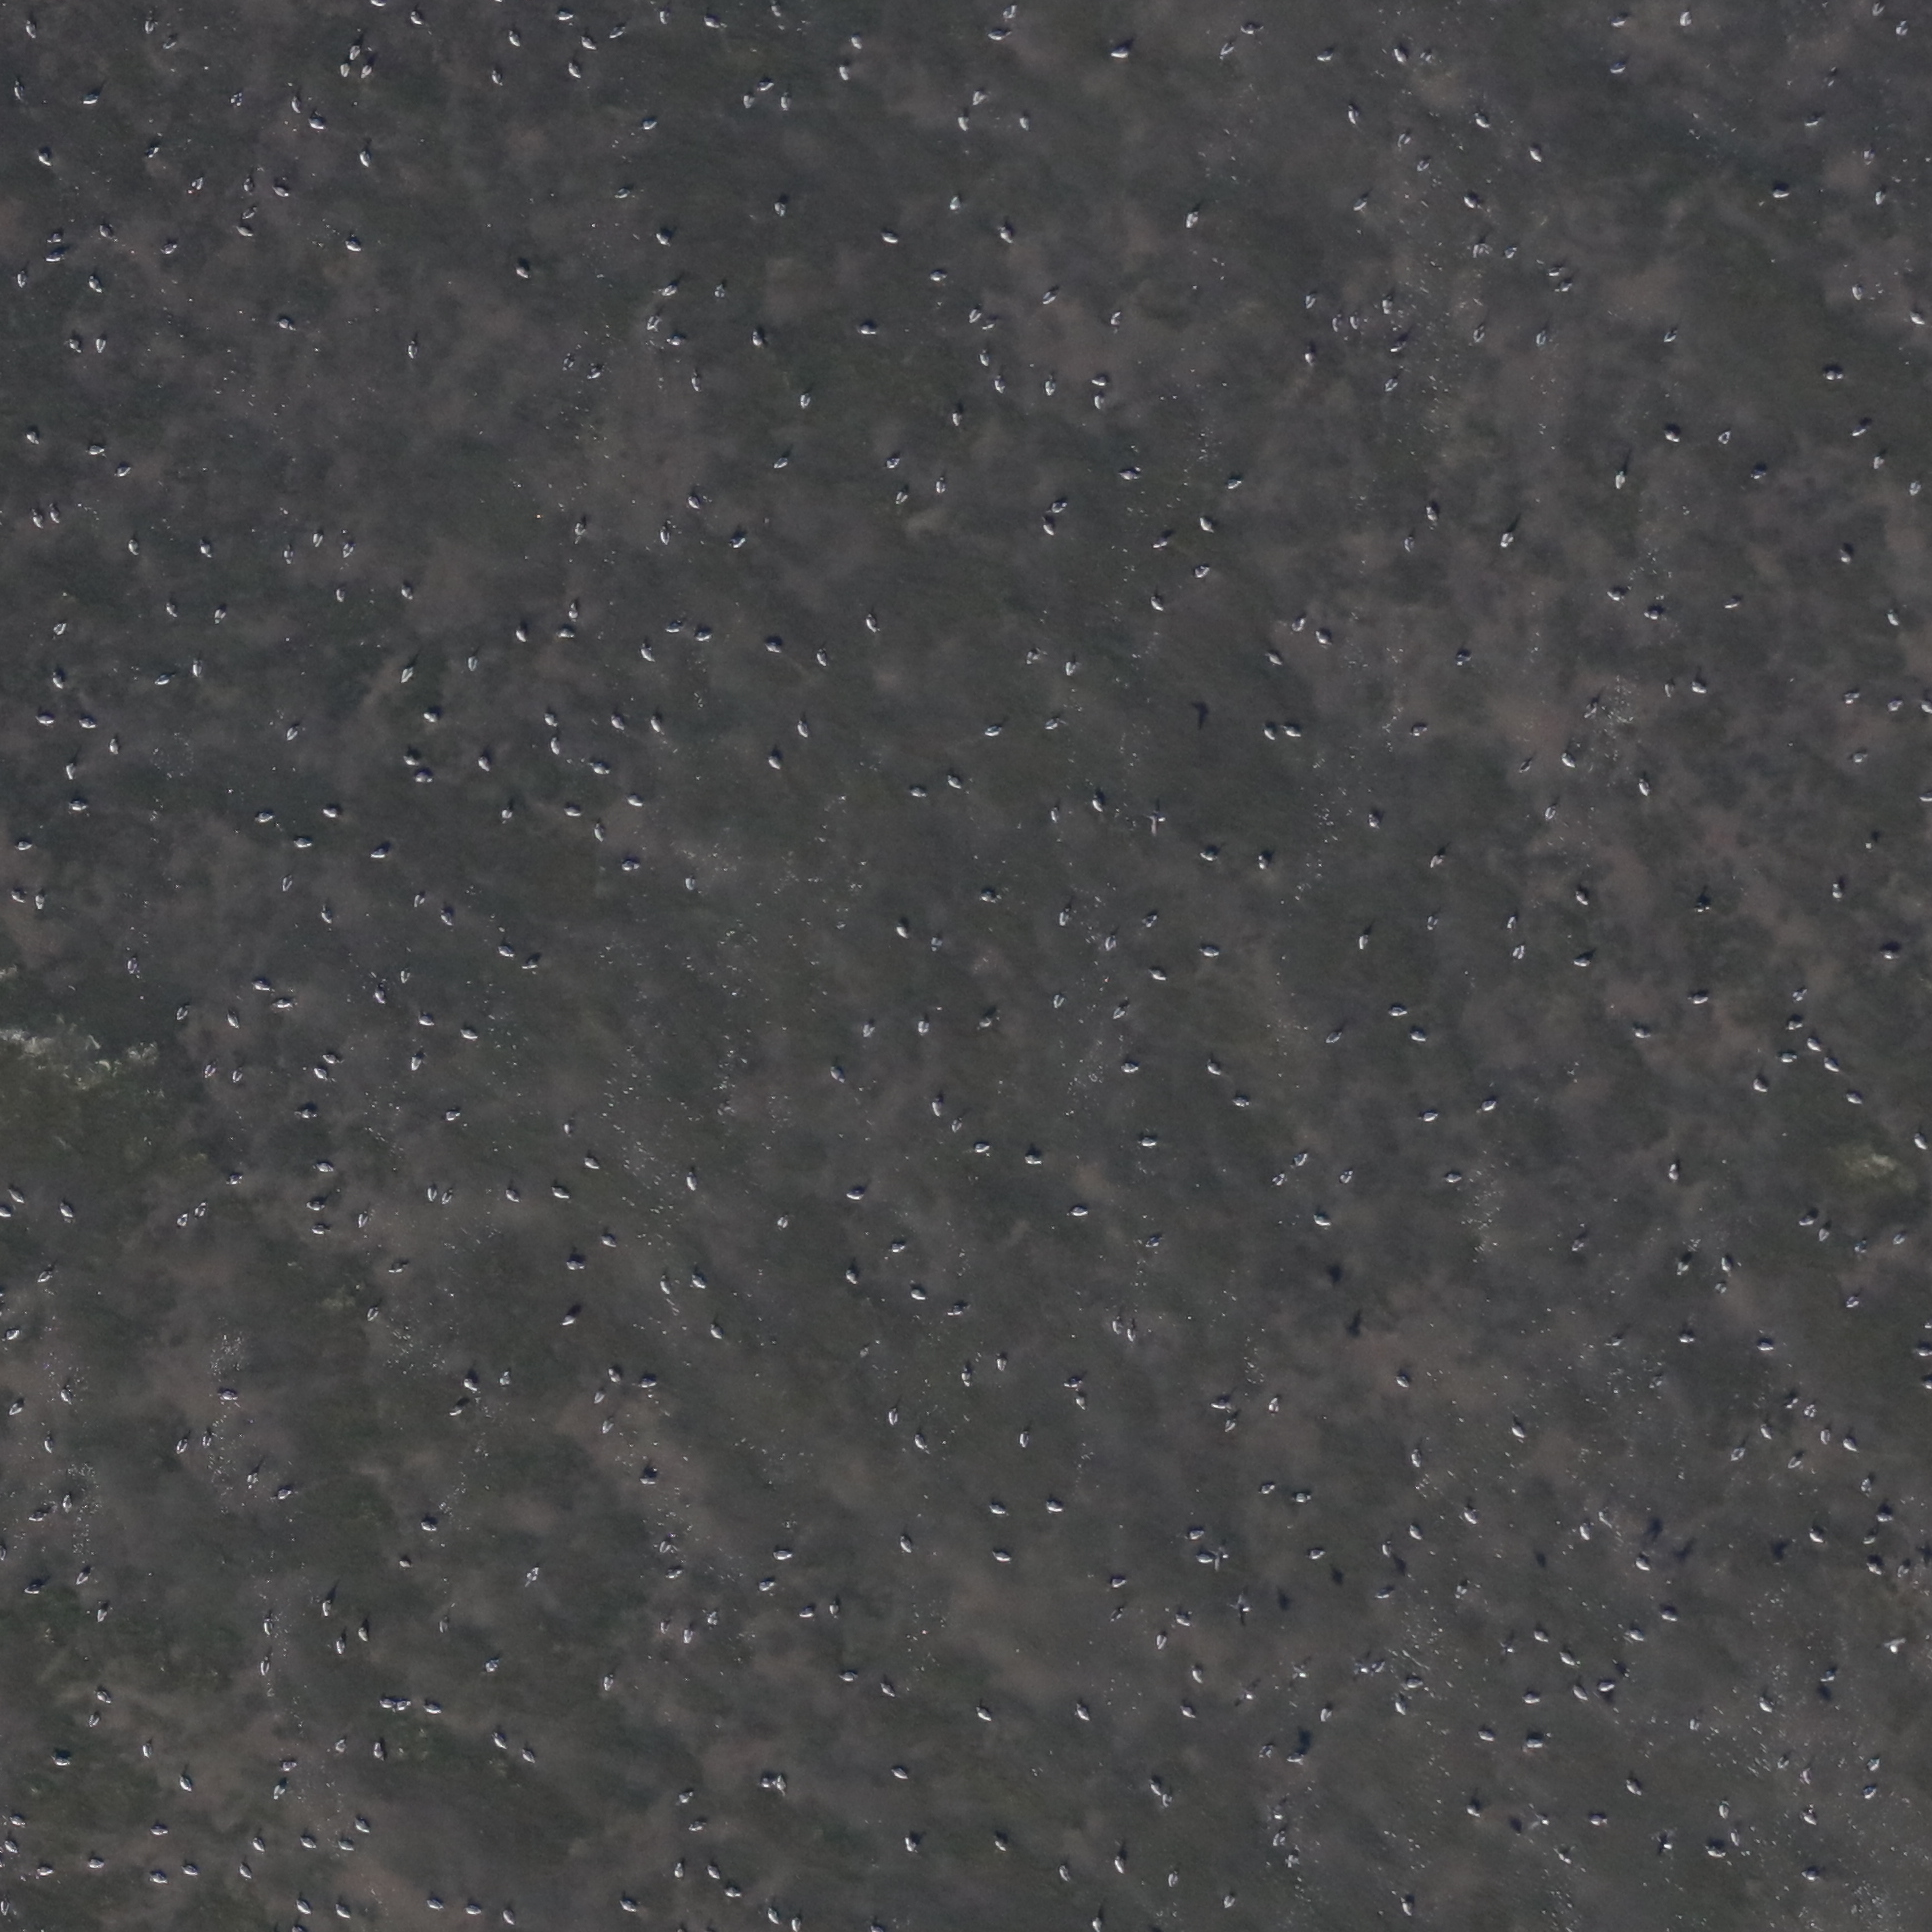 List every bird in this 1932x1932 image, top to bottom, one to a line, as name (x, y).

brant (493, 1)
brant (1013, 7)
brant (779, 8)
brant (1873, 8)
brant (1627, 13)
brant (568, 14)
brant (42, 16)
brant (152, 16)
brant (422, 18)
brant (1687, 19)
brant (665, 20)
brant (717, 23)
brant (1260, 23)
brant (624, 30)
brant (520, 35)
brant (1903, 36)
brant (999, 40)
brant (591, 41)
brant (862, 43)
brant (361, 46)
brant (167, 48)
brant (1318, 51)
brant (1401, 52)
brant (1121, 54)
brant (1428, 54)
brant (1232, 55)
brant (572, 65)
brant (1619, 70)
brant (342, 73)
brant (373, 76)
brant (503, 76)
brant (1839, 76)
brant (28, 79)
brant (846, 79)
brant (763, 84)
brant (85, 95)
brant (986, 99)
brant (240, 100)
brant (293, 102)
brant (785, 106)
brant (1352, 108)
brant (746, 109)
brant (1815, 114)
brant (1024, 120)
brant (1485, 120)
brant (965, 123)
brant (327, 129)
brant (650, 131)
brant (1403, 141)
brant (163, 154)
brant (1871, 155)
brant (1540, 156)
brant (43, 160)
brant (367, 162)
brant (1433, 170)
brant (206, 186)
brant (252, 190)
brant (1783, 190)
brant (284, 191)
brant (630, 191)
brant (1875, 191)
brant (951, 196)
brant (1482, 201)
brant (1368, 202)
brant (248, 213)
brant (787, 214)
brant (1184, 220)
brant (105, 229)
brant (251, 231)
brant (62, 232)
brant (1010, 232)
brant (663, 245)
brant (357, 249)
brant (176, 250)
brant (881, 250)
brant (1516, 254)
brant (62, 267)
brant (937, 270)
brant (518, 273)
brant (1550, 275)
brant (31, 284)
brant (104, 288)
brant (1053, 290)
brant (1851, 290)
brant (673, 291)
brant (721, 293)
brant (1569, 296)
brant (1315, 298)
brant (976, 314)
brant (1114, 317)
brant (1393, 317)
brant (284, 318)
brant (1921, 320)
brant (1336, 321)
brant (995, 322)
brant (1352, 326)
brant (658, 327)
brant (1486, 328)
brant (874, 329)
brant (1676, 333)
brant (1542, 335)
brant (108, 344)
brant (756, 344)
brant (683, 345)
brant (74, 346)
brant (1310, 348)
brant (1397, 348)
brant (422, 350)
brant (990, 353)
brant (569, 363)
brant (1842, 374)
brant (604, 376)
brant (692, 377)
brant (1012, 382)
brant (1101, 382)
brant (1386, 382)
brant (1045, 389)
brant (1105, 406)
brant (805, 410)
brant (960, 418)
brant (1729, 433)
brant (1868, 435)
brant (1672, 437)
brant (31, 446)
brant (99, 447)
brant (897, 463)
brant (1878, 464)
brant (126, 468)
brant (773, 470)
brant (1758, 470)
brant (1625, 476)
brant (1129, 477)
brant (1232, 478)
brant (1912, 482)
brant (939, 493)
brant (695, 505)
brant (1054, 506)
brant (895, 508)
brant (61, 511)
brant (1435, 512)
brant (37, 519)
brant (1213, 523)
brant (1052, 525)
brant (577, 534)
brant (313, 535)
brant (1409, 535)
brant (1513, 535)
brant (673, 537)
brant (740, 542)
brant (1162, 542)
brant (209, 548)
brant (357, 550)
brant (287, 553)
brant (132, 554)
brant (1843, 556)
brant (1201, 571)
brant (402, 585)
brant (1616, 590)
brant (347, 591)
brant (181, 600)
brant (1162, 601)
brant (1902, 611)
brant (1655, 614)
brant (569, 615)
brant (1734, 615)
brant (224, 618)
brant (1298, 619)
brant (63, 623)
brant (674, 626)
brant (880, 627)
brant (517, 639)
brant (566, 639)
brant (711, 641)
brant (1332, 641)
brant (776, 649)
brant (650, 653)
brant (1278, 655)
brant (828, 659)
brant (1029, 659)
brant (1462, 660)
brant (204, 667)
brant (61, 674)
brant (472, 674)
brant (406, 676)
brant (1071, 676)
brant (167, 679)
brant (1672, 688)
brant (1701, 690)
brant (1849, 702)
brant (1897, 708)
brant (39, 714)
brant (436, 715)
brant (1055, 716)
brant (1583, 716)
brant (92, 718)
brant (555, 718)
brant (625, 726)
brant (804, 726)
brant (667, 727)
brant (1278, 731)
brant (988, 733)
brant (1298, 733)
brant (1422, 733)
brant (292, 734)
brant (123, 739)
brant (413, 750)
brant (562, 750)
brant (482, 755)
brant (1526, 757)
brant (770, 759)
brant (1861, 759)
brant (1571, 765)
brant (75, 766)
brant (607, 773)
brant (1645, 779)
brant (434, 780)
brant (952, 786)
brant (1932, 791)
brant (921, 793)
brant (1097, 802)
brant (80, 804)
brant (640, 804)
brant (1052, 809)
brant (576, 816)
brant (1372, 816)
brant (1552, 816)
brant (1155, 817)
brant (334, 820)
brant (270, 821)
brant (513, 822)
brant (604, 833)
brant (27, 836)
brant (310, 844)
brant (1874, 849)
brant (1213, 852)
brant (385, 856)
brant (636, 860)
brant (1437, 860)
brant (1259, 861)
brant (293, 878)
brant (691, 886)
brant (26, 891)
brant (422, 891)
brant (1839, 893)
brant (1581, 894)
brant (46, 896)
brant (995, 896)
brant (1706, 905)
brant (449, 915)
brant (1064, 915)
brant (327, 917)
brant (1150, 921)
brant (1510, 922)
brant (1432, 926)
brant (895, 934)
brant (1354, 940)
brant (1115, 941)
brant (939, 945)
brant (506, 951)
brant (1217, 953)
brant (1897, 953)
brant (1523, 957)
brant (1578, 963)
brant (137, 969)
brant (538, 974)
brant (1161, 974)
brant (401, 983)
brant (266, 988)
brant (385, 991)
brant (1803, 994)
brant (1700, 999)
brant (1124, 1008)
brant (1055, 1010)
brant (1403, 1010)
brant (284, 1013)
brant (441, 1018)
brant (992, 1019)
brant (187, 1022)
brant (235, 1023)
brant (1792, 1025)
brant (927, 1028)
brant (871, 1036)
brant (1648, 1037)
brant (473, 1038)
brant (1422, 1038)
brant (1340, 1040)
brant (1820, 1047)
brant (428, 1053)
brant (342, 1056)
brant (1784, 1060)
brant (1833, 1065)
brant (209, 1068)
brant (1131, 1070)
brant (835, 1073)
brant (1215, 1074)
brant (327, 1078)
brant (244, 1083)
brant (1756, 1085)
brant (1857, 1099)
brant (1245, 1103)
brant (931, 1106)
brant (1492, 1109)
brant (1431, 1113)
brant (310, 1114)
brant (454, 1119)
brant (957, 1127)
brant (565, 1131)
brant (1158, 1139)
brant (977, 1144)
brant (1912, 1148)
brant (1043, 1163)
brant (1302, 1163)
brant (595, 1165)
brant (334, 1172)
brant (1672, 1172)
brant (1455, 1173)
brant (242, 1177)
brant (693, 1178)
brant (1344, 1178)
brant (1279, 1184)
brant (428, 1188)
brant (453, 1191)
brant (15, 1196)
brant (573, 1196)
brant (859, 1200)
brant (327, 1201)
brant (512, 1202)
brant (67, 1203)
brant (1079, 1203)
brant (208, 1218)
brant (2, 1219)
brant (1325, 1220)
brant (180, 1222)
brant (1806, 1222)
brant (373, 1224)
brant (782, 1225)
brant (327, 1228)
brant (1832, 1234)
brant (615, 1237)
brant (1901, 1244)
brant (903, 1248)
brant (1855, 1248)
brant (1161, 1249)
brant (1580, 1250)
brant (580, 1258)
brant (396, 1261)
brant (1724, 1261)
brant (1683, 1266)
brant (48, 1283)
brant (699, 1283)
brant (849, 1284)
brant (669, 1285)
brant (924, 1292)
brant (1722, 1296)
brant (1845, 1304)
brant (965, 1308)
brant (376, 1317)
brant (1109, 1319)
brant (576, 1323)
brant (1135, 1325)
brant (15, 1333)
brant (716, 1337)
brant (1617, 1344)
brant (1773, 1344)
brant (1691, 1346)
brant (1920, 1350)
brant (1000, 1369)
brant (513, 1376)
brant (620, 1376)
brant (474, 1379)
brant (966, 1379)
brant (1071, 1380)
brant (1401, 1381)
brant (655, 1382)
brant (1659, 1382)
brant (74, 1397)
brant (234, 1400)
brant (1206, 1400)
brant (1084, 1402)
brant (1795, 1404)
brant (600, 1405)
brant (12, 1408)
brant (1814, 1409)
brant (1268, 1410)
brant (455, 1411)
brant (887, 1422)
brant (1760, 1426)
brant (615, 1429)
brant (1224, 1432)
brant (912, 1433)
brant (1024, 1435)
brant (221, 1438)
brant (1826, 1438)
brant (50, 1444)
brant (1522, 1444)
brant (1854, 1444)
brant (186, 1451)
brant (1738, 1454)
brant (1417, 1457)
brant (1797, 1460)
brant (257, 1487)
brant (652, 1487)
brant (1868, 1491)
brant (1269, 1492)
brant (286, 1494)
brant (1307, 1494)
brant (85, 1499)
brant (1052, 1510)
brant (1885, 1511)
brant (1606, 1515)
brant (995, 1517)
brant (42, 1518)
brant (1481, 1518)
brant (1194, 1524)
brant (431, 1527)
brant (1586, 1533)
brant (1875, 1534)
brant (1421, 1541)
brant (1818, 1541)
brant (668, 1545)
brant (792, 1547)
brant (901, 1547)
brant (12, 1552)
brant (1225, 1552)
brant (1392, 1556)
brant (1316, 1557)
brant (1012, 1559)
brant (1197, 1559)
other bird (404, 1560)
brant (1910, 1560)
brant (1642, 1564)
brant (679, 1569)
brant (1877, 1576)
brant (79, 1578)
brant (1118, 1580)
brant (535, 1581)
brant (37, 1583)
brant (778, 1586)
brant (1463, 1586)
brant (1385, 1590)
brant (328, 1604)
brant (839, 1607)
brant (1251, 1610)
brant (114, 1612)
brant (1176, 1616)
brant (1675, 1616)
brant (810, 1617)
brant (1109, 1617)
brant (668, 1619)
brant (714, 1622)
brant (449, 1623)
brant (274, 1628)
brant (369, 1636)
brant (1542, 1636)
brant (691, 1638)
brant (1637, 1638)
brant (343, 1641)
brant (1158, 1644)
brant (1896, 1644)
brant (1512, 1647)
brant (1574, 1659)
brant (494, 1665)
brant (1356, 1669)
brant (264, 1670)
brant (1197, 1672)
brant (1382, 1672)
brant (1303, 1673)
brant (841, 1678)
brant (1832, 1679)
brant (610, 1681)
brant (1415, 1682)
brant (1614, 1689)
brant (888, 1695)
brant (1249, 1696)
brant (1584, 1697)
brant (1532, 1700)
brant (1402, 1701)
brant (114, 1702)
brant (388, 1702)
brant (443, 1703)
brant (416, 1705)
brant (1766, 1705)
brant (1079, 1713)
brant (1333, 1713)
brant (990, 1717)
brant (1192, 1717)
brant (1703, 1722)
brant (85, 1725)
brant (1497, 1740)
brant (342, 1742)
brant (506, 1743)
brant (1533, 1745)
brant (1267, 1751)
brant (152, 1754)
brant (376, 1754)
brant (68, 1755)
brant (1878, 1755)
brant (1303, 1761)
brant (1771, 1762)
brant (298, 1763)
brant (539, 1766)
brant (1803, 1774)
brant (1642, 1778)
brant (787, 1781)
brant (900, 1781)
brant (768, 1782)
brant (189, 1784)
brant (1158, 1784)
brant (1867, 1792)
brant (282, 1797)
brant (1277, 1799)
brant (1725, 1802)
brant (686, 1803)
brant (1168, 1808)
brant (1476, 1808)
brant (13, 1811)
brant (1544, 1821)
brant (1814, 1822)
brant (695, 1826)
brant (1600, 1826)
brant (367, 1827)
brant (162, 1831)
brant (1736, 1832)
brant (1273, 1838)
brant (313, 1840)
brant (1000, 1840)
brant (907, 1841)
brant (15, 1850)
brant (262, 1850)
brant (352, 1852)
brant (1713, 1855)
brant (1665, 1856)
brant (1572, 1861)
brant (1291, 1862)
brant (96, 1863)
brant (189, 1867)
brant (1119, 1867)
brant (680, 1868)
brant (1174, 1870)
brant (715, 1871)
brant (1817, 1873)
brant (44, 1874)
brant (1058, 1879)
brant (244, 1881)
brant (157, 1885)
brant (741, 1898)
brant (1409, 1899)
brant (1235, 1900)
brant (444, 1901)
brant (307, 1909)
brant (630, 1910)
brant (6, 1911)
brant (480, 1915)
brant (775, 1916)
brant (347, 1918)
brant (1101, 1923)
brant (515, 1926)
brant (802, 1927)
brant (680, 1930)
brant (717, 1930)
brant (879, 1932)